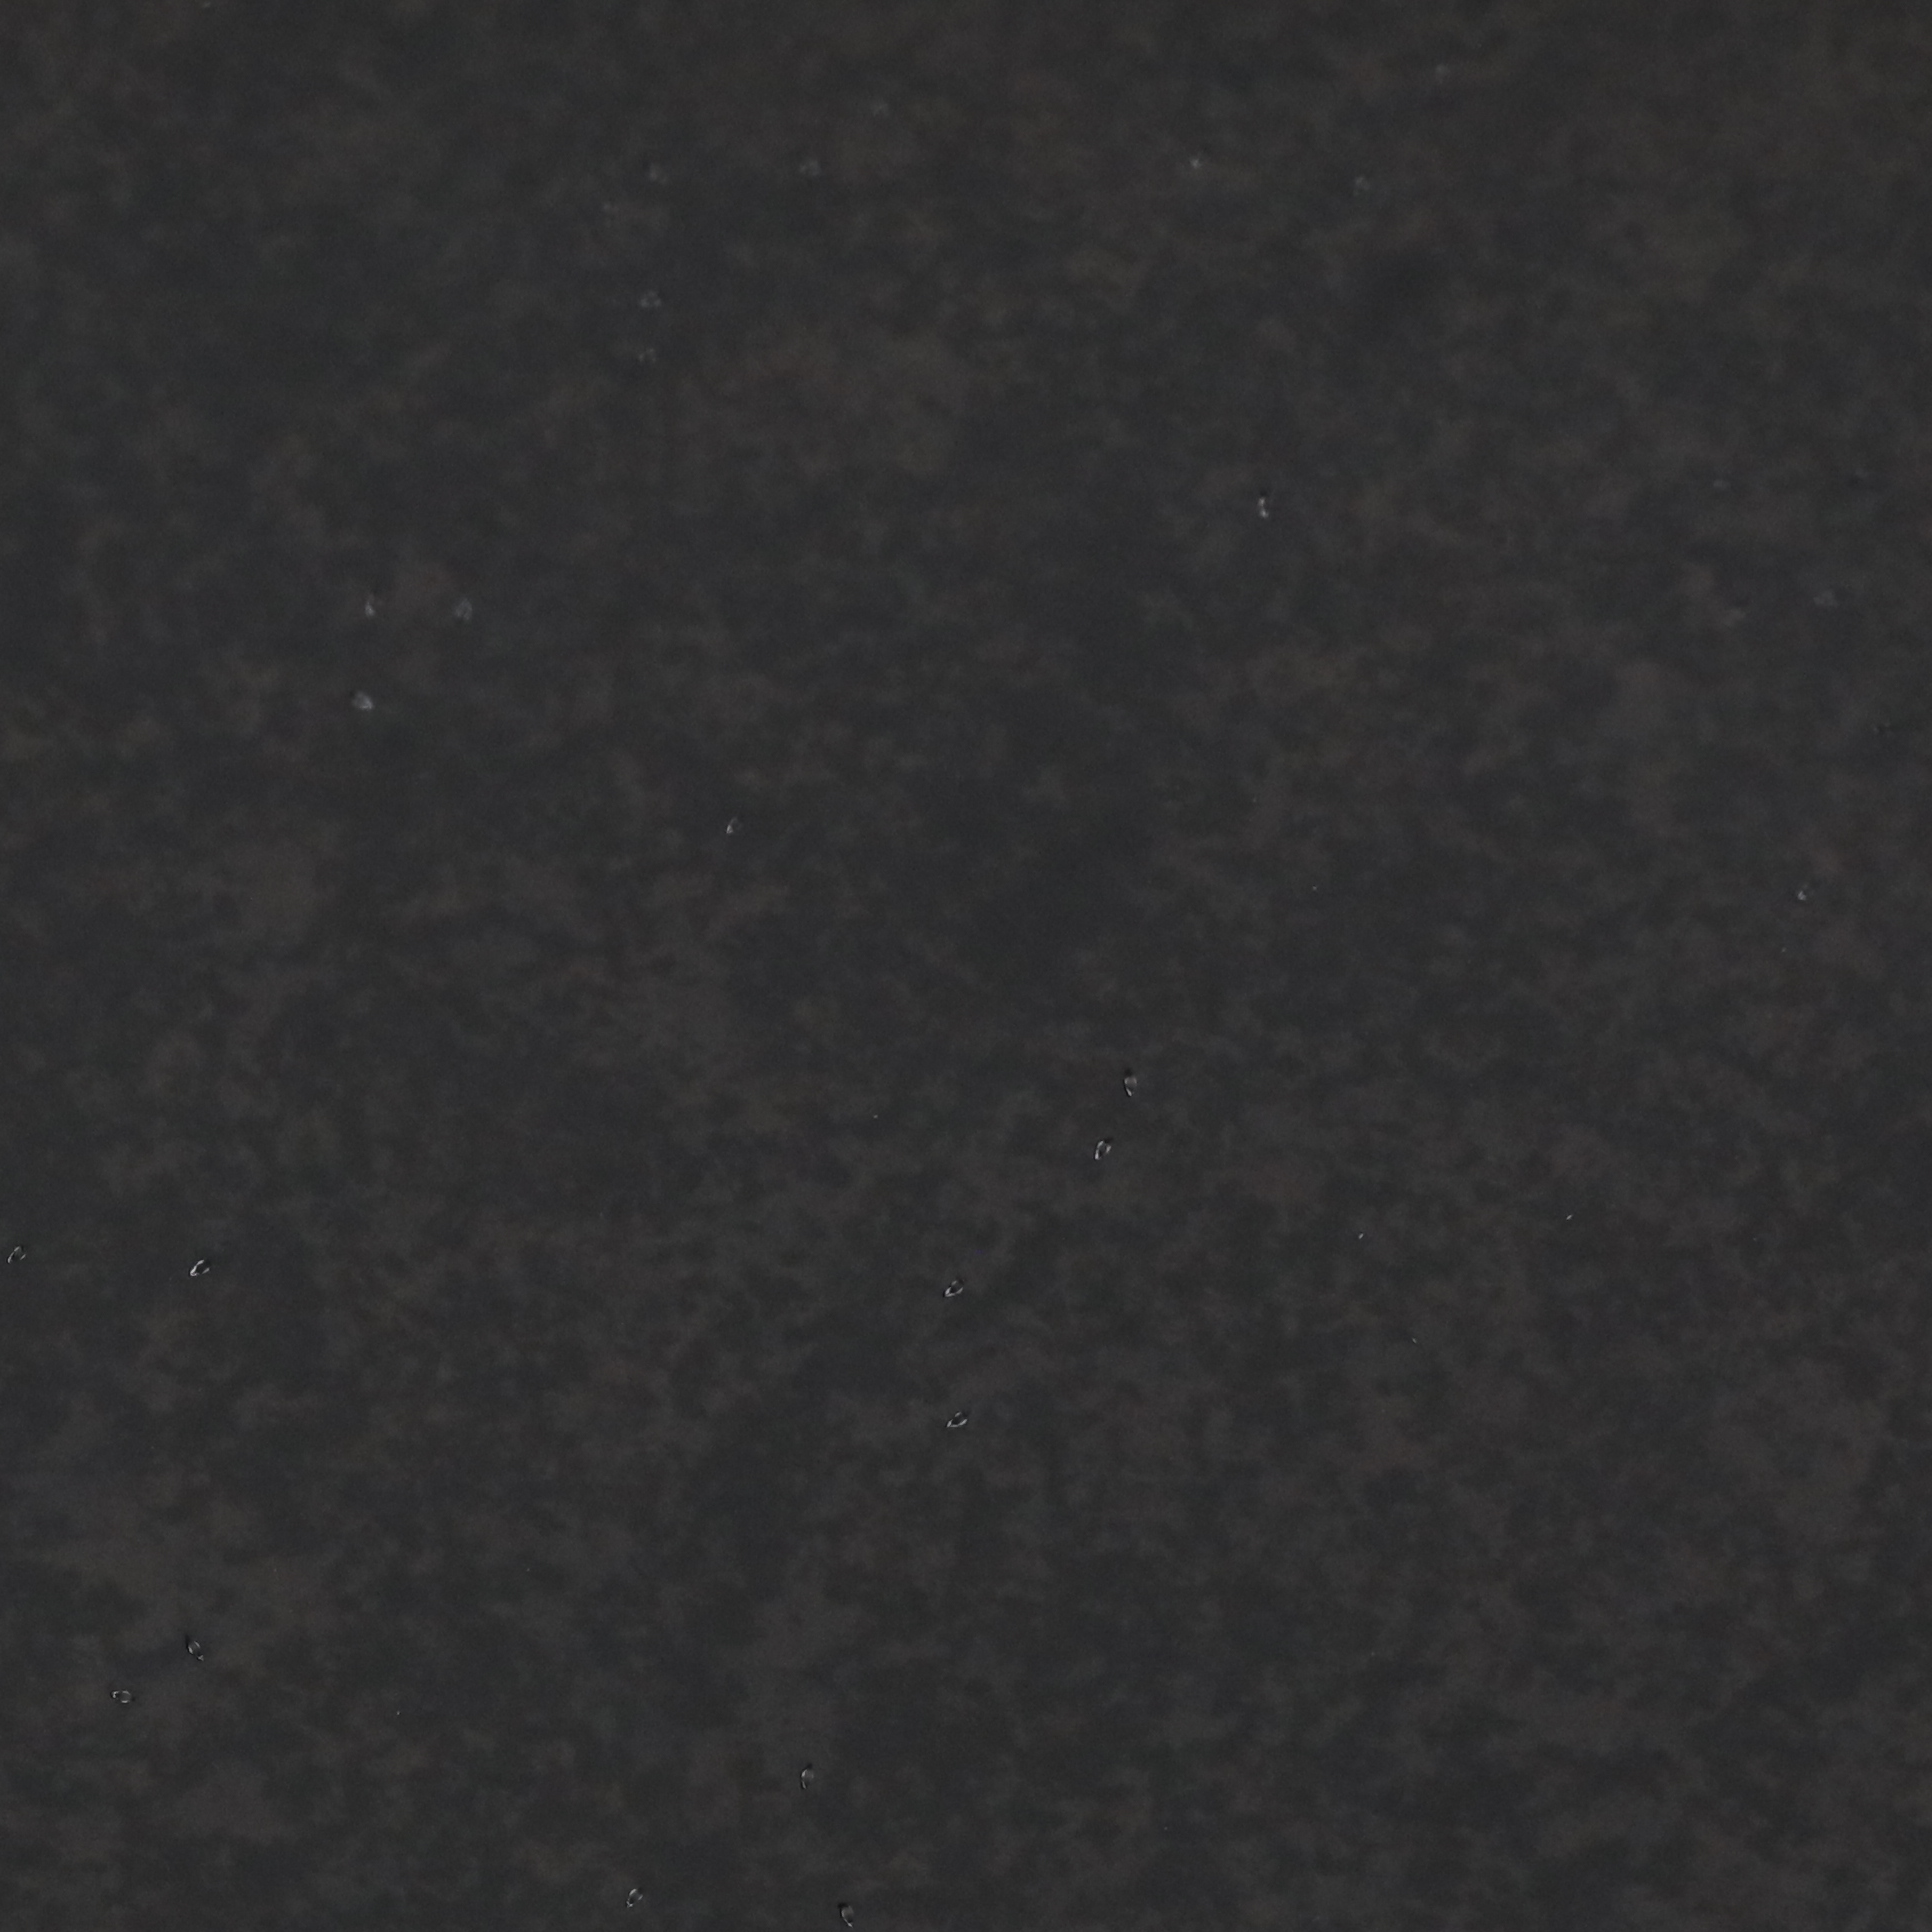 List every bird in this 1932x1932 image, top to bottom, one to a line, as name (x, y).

brant (891, 105)
brant (1203, 161)
brant (658, 168)
brant (816, 170)
brant (1360, 193)
brant (603, 213)
brant (655, 297)
brant (655, 354)
brant (1865, 471)
brant (1728, 485)
brant (1272, 511)
brant (371, 594)
brant (1841, 602)
brant (1738, 608)
brant (468, 611)
brant (361, 700)
brant (1881, 720)
brant (734, 822)
brant (1810, 891)
brant (1130, 1084)
brant (1105, 1151)
brant (17, 1253)
brant (199, 1268)
brant (955, 1288)
brant (958, 1420)
brant (193, 1647)
brant (123, 1696)
brant (807, 1776)
brant (635, 1896)
brant (847, 1915)